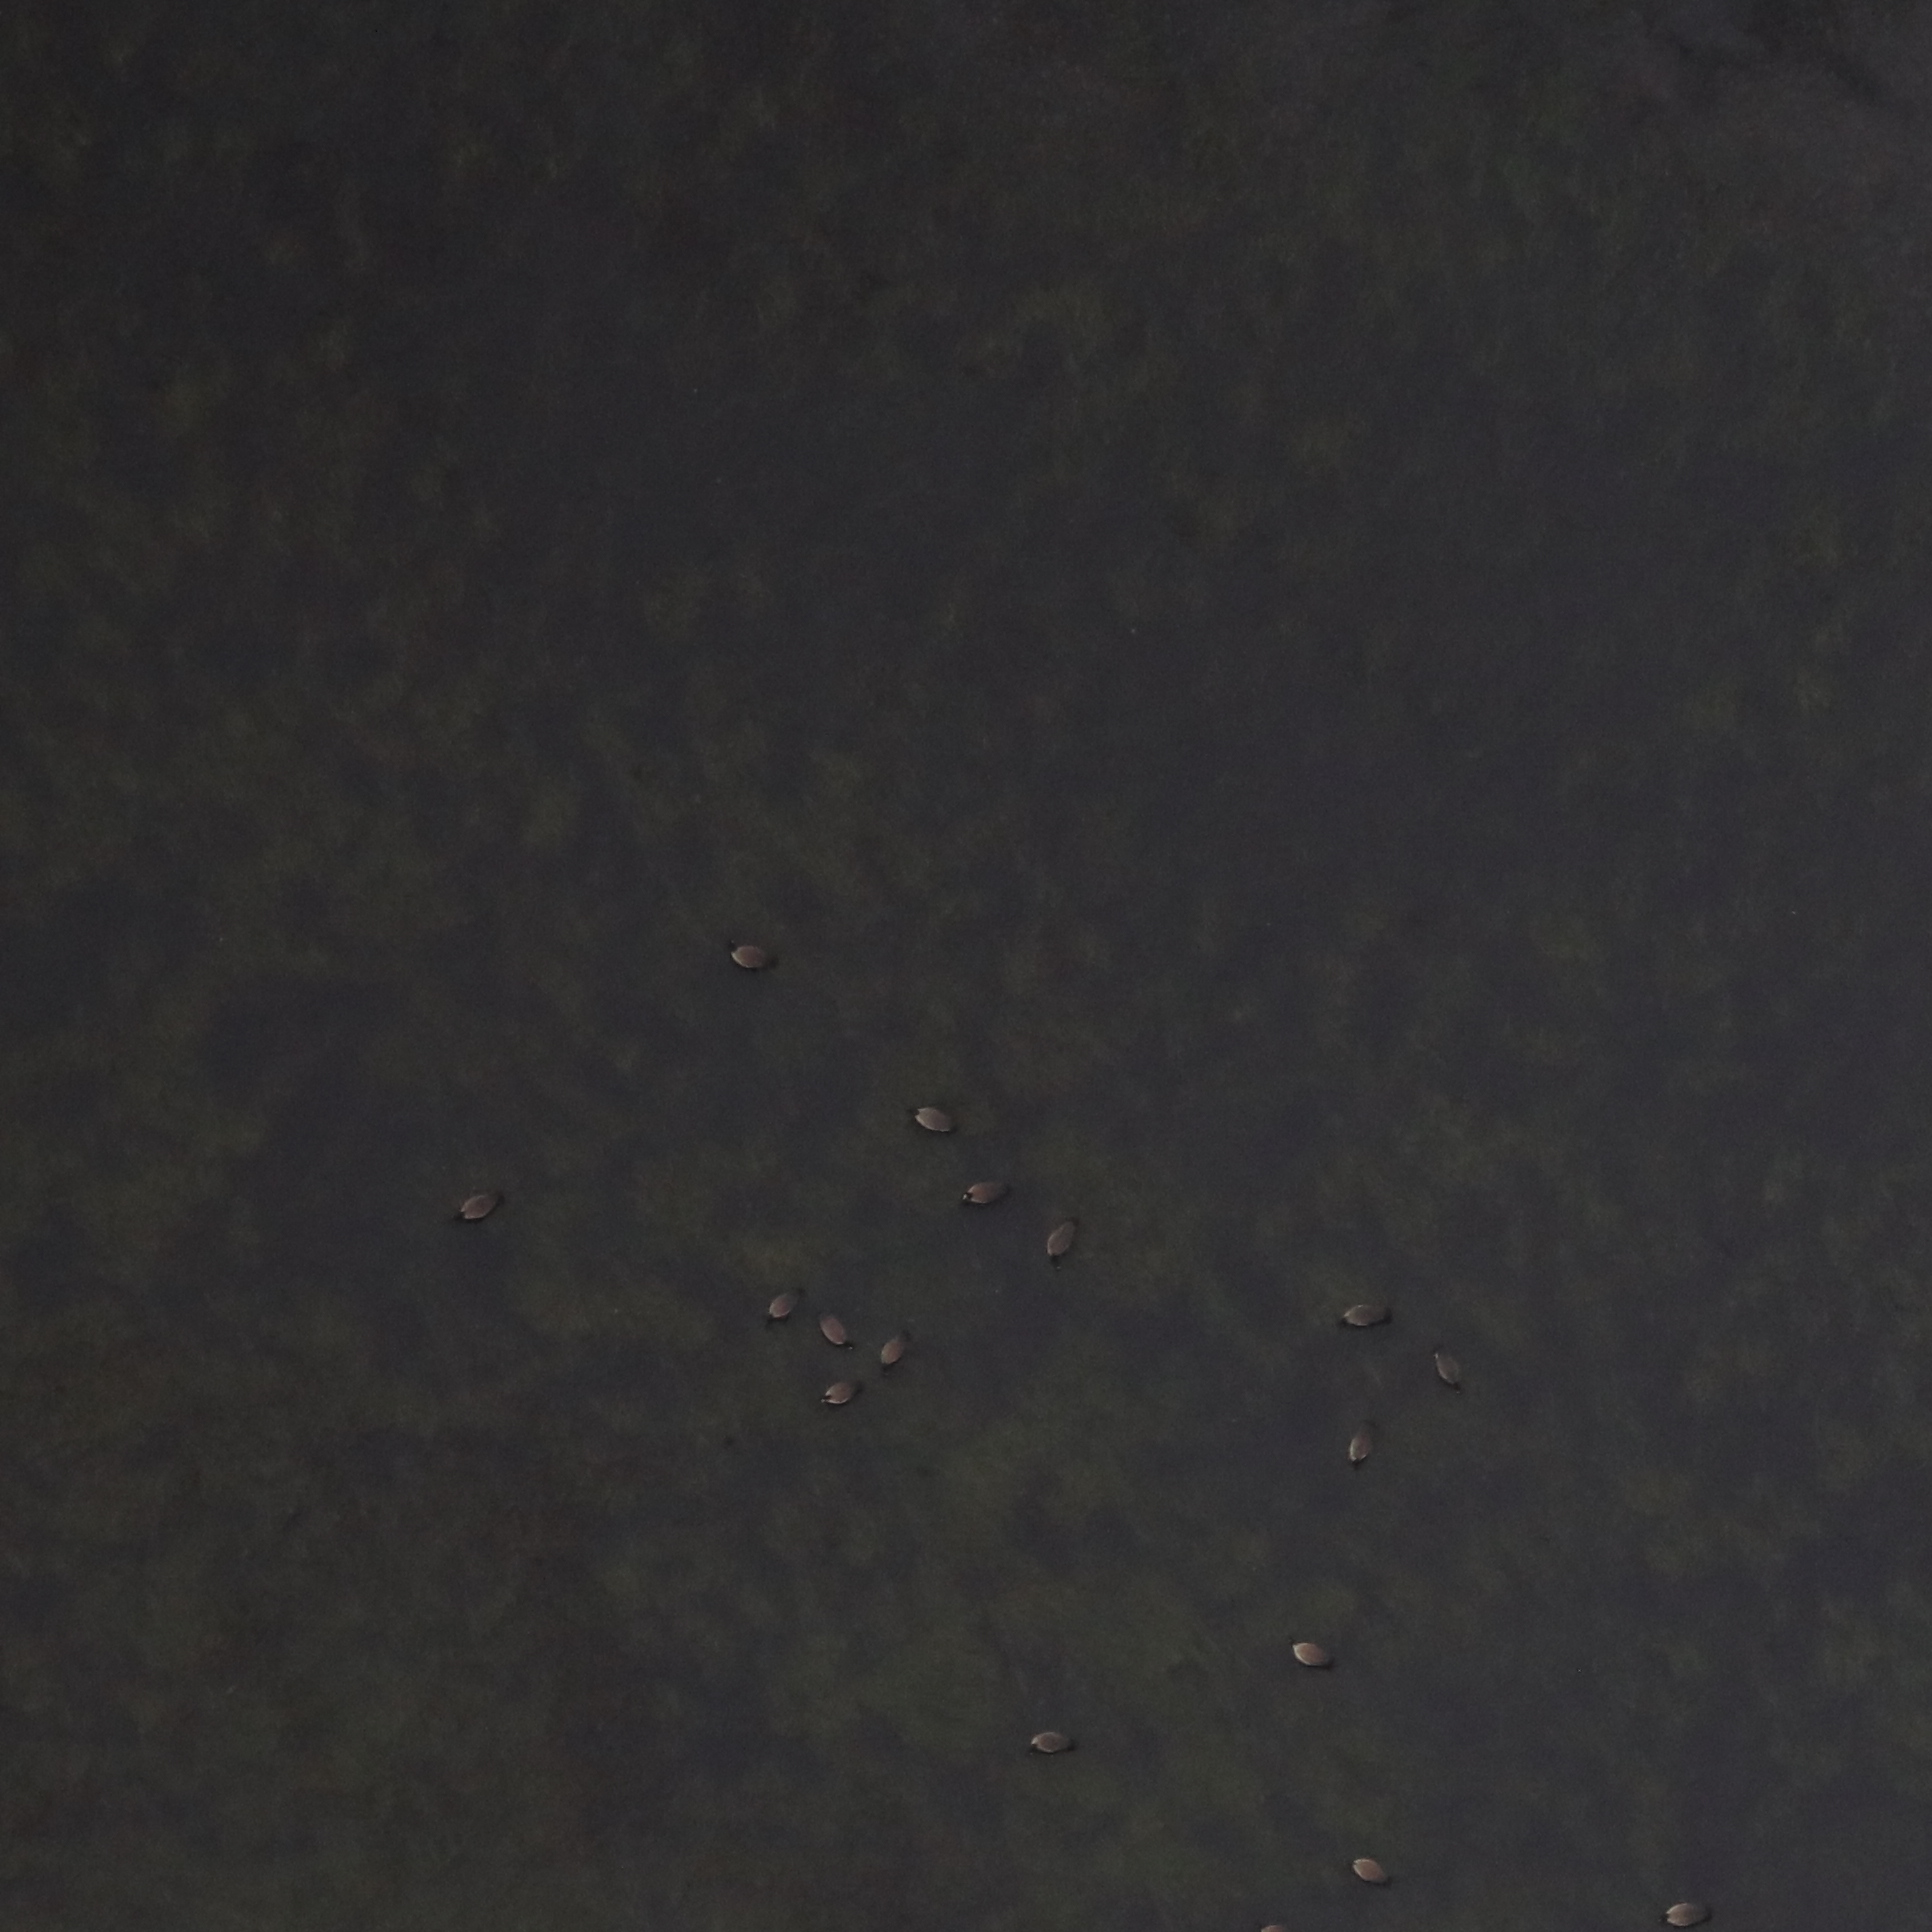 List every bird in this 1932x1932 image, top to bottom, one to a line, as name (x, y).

Canada goose (751, 957)
Canada goose (934, 1118)
Canada goose (984, 1192)
Canada goose (479, 1206)
Canada goose (1060, 1237)
Canada goose (780, 1309)
Canada goose (1367, 1315)
Canada goose (834, 1332)
Canada goose (892, 1351)
Canada goose (1454, 1371)
Canada goose (838, 1393)
Canada goose (1364, 1447)
Canada goose (1312, 1656)
Canada goose (1056, 1745)
Canada goose (1371, 1870)
Canada goose (1686, 1915)